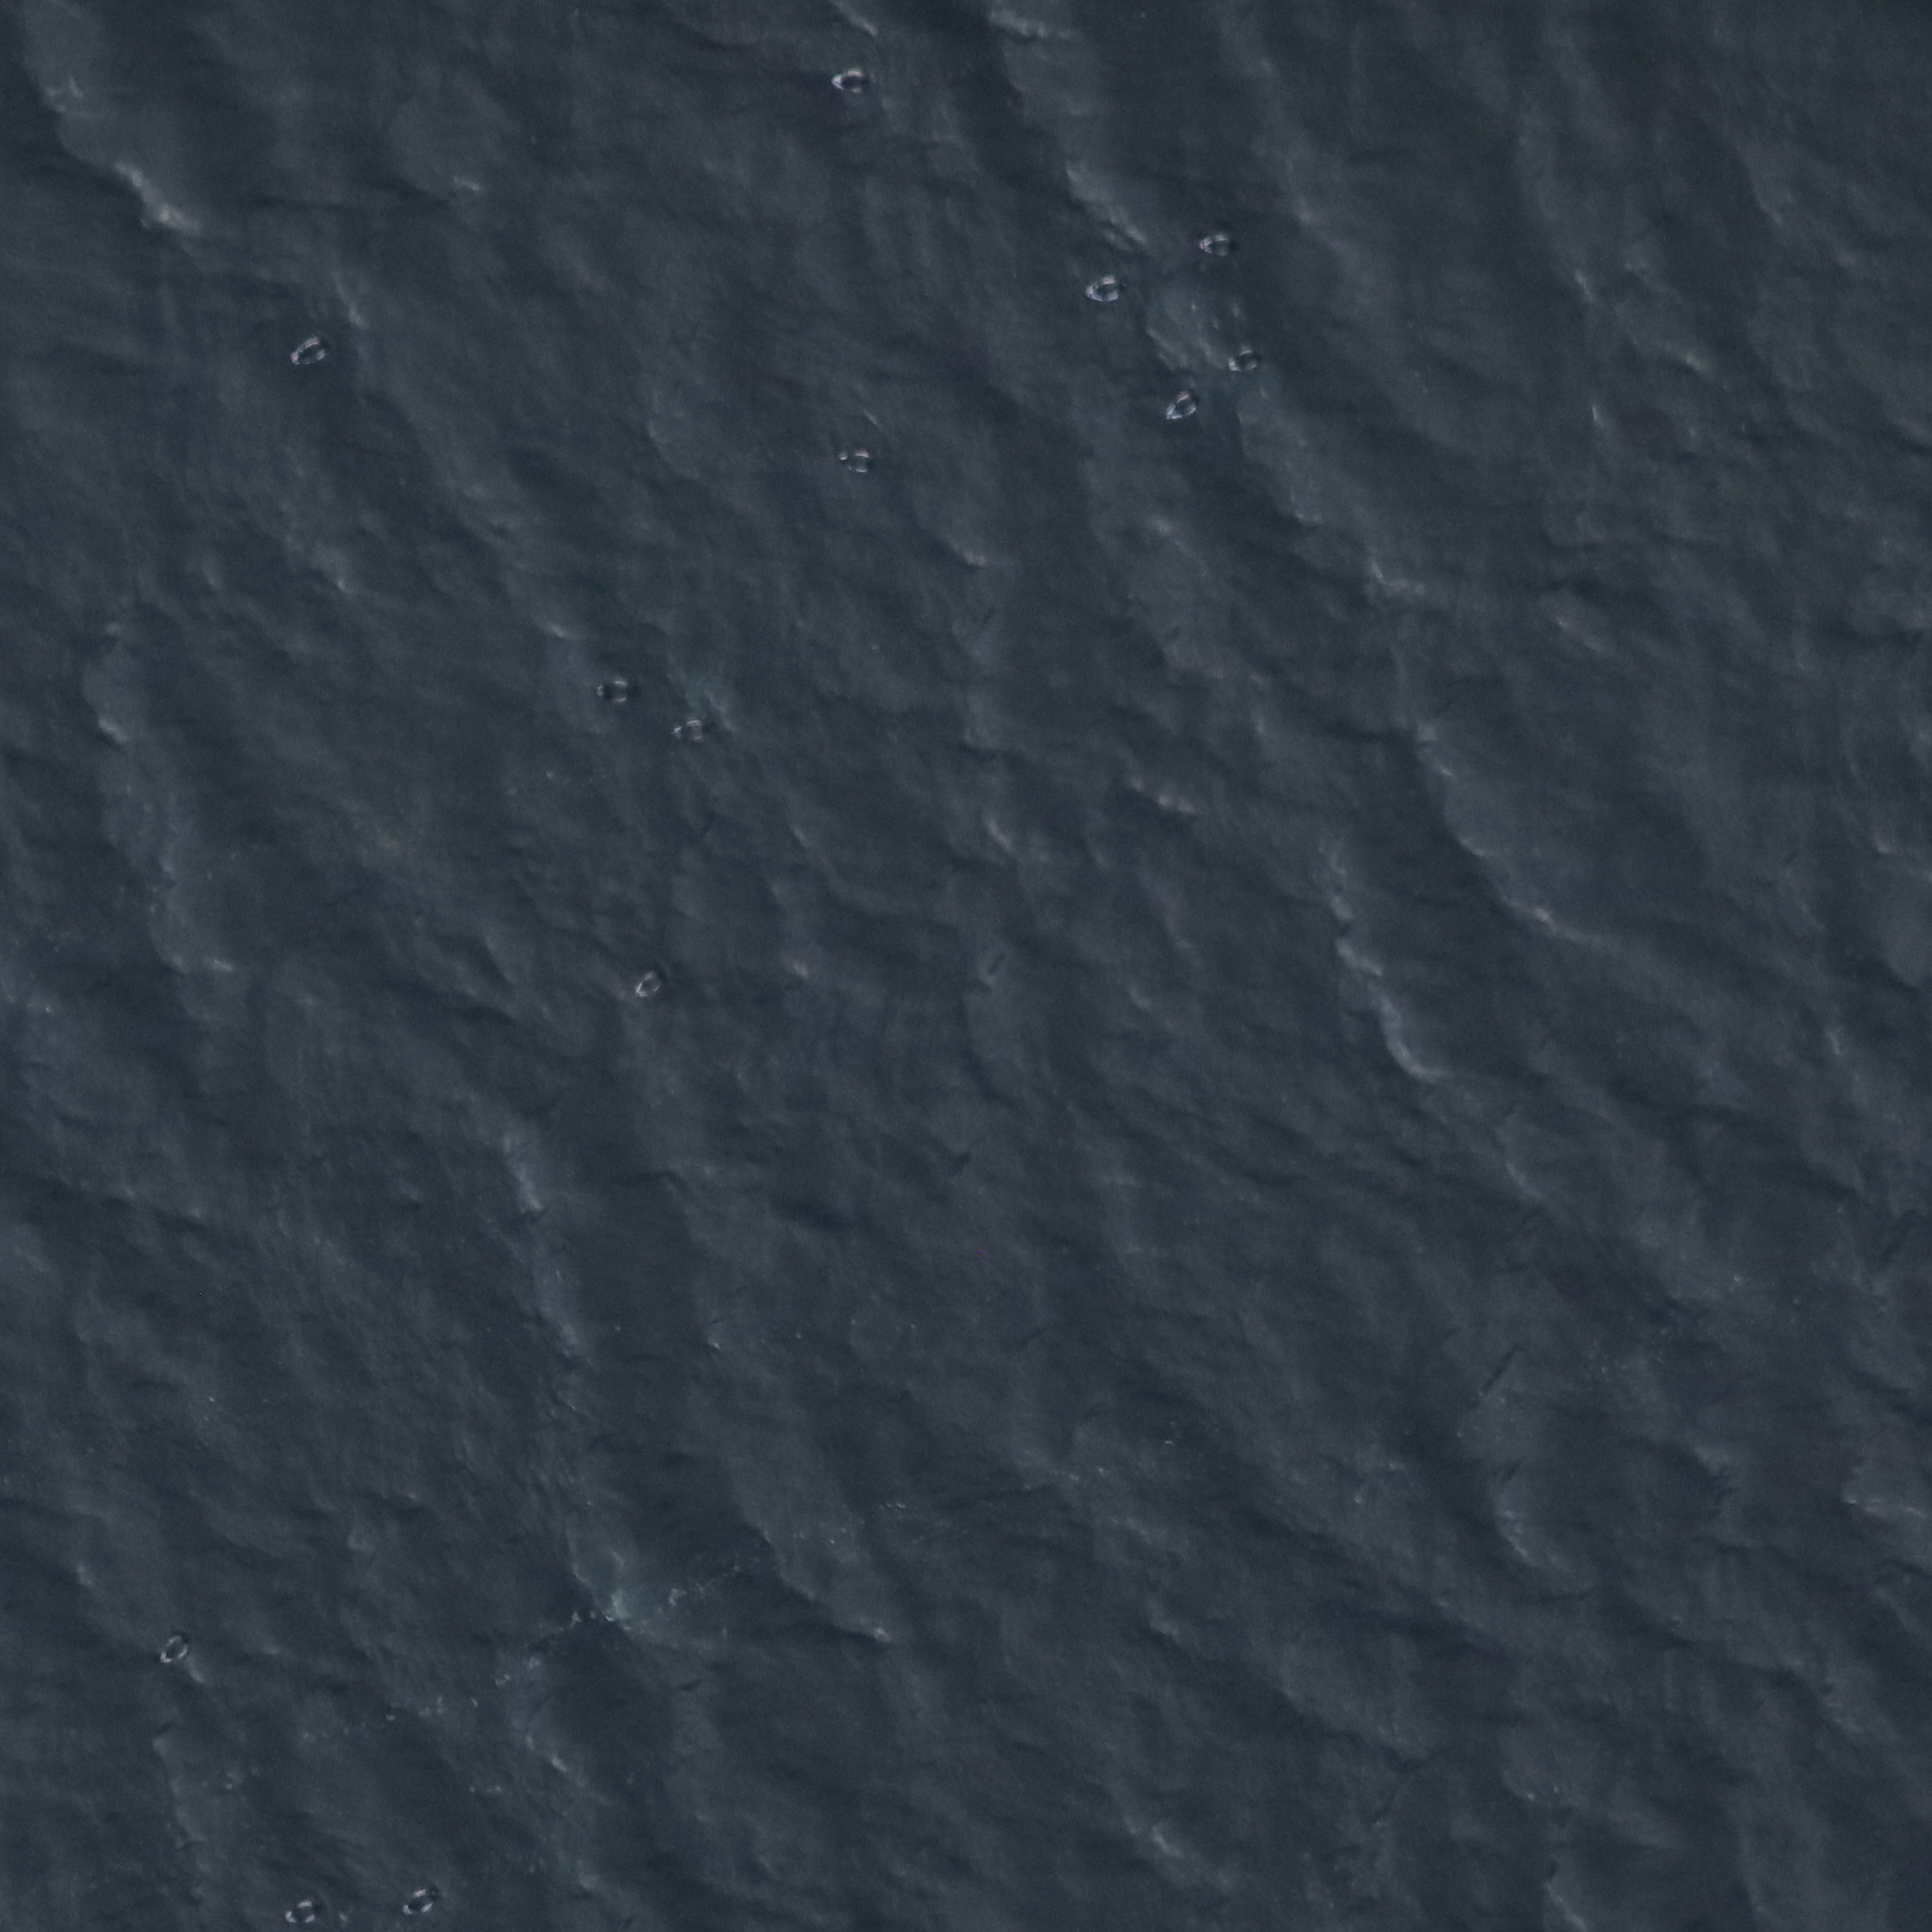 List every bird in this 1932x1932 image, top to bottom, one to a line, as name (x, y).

brant (853, 82)
brant (1218, 245)
brant (1108, 288)
brant (311, 352)
brant (1245, 357)
brant (1184, 407)
brant (856, 460)
brant (617, 690)
brant (690, 729)
brant (652, 987)
brant (179, 1651)
brant (420, 1901)
brant (305, 1915)